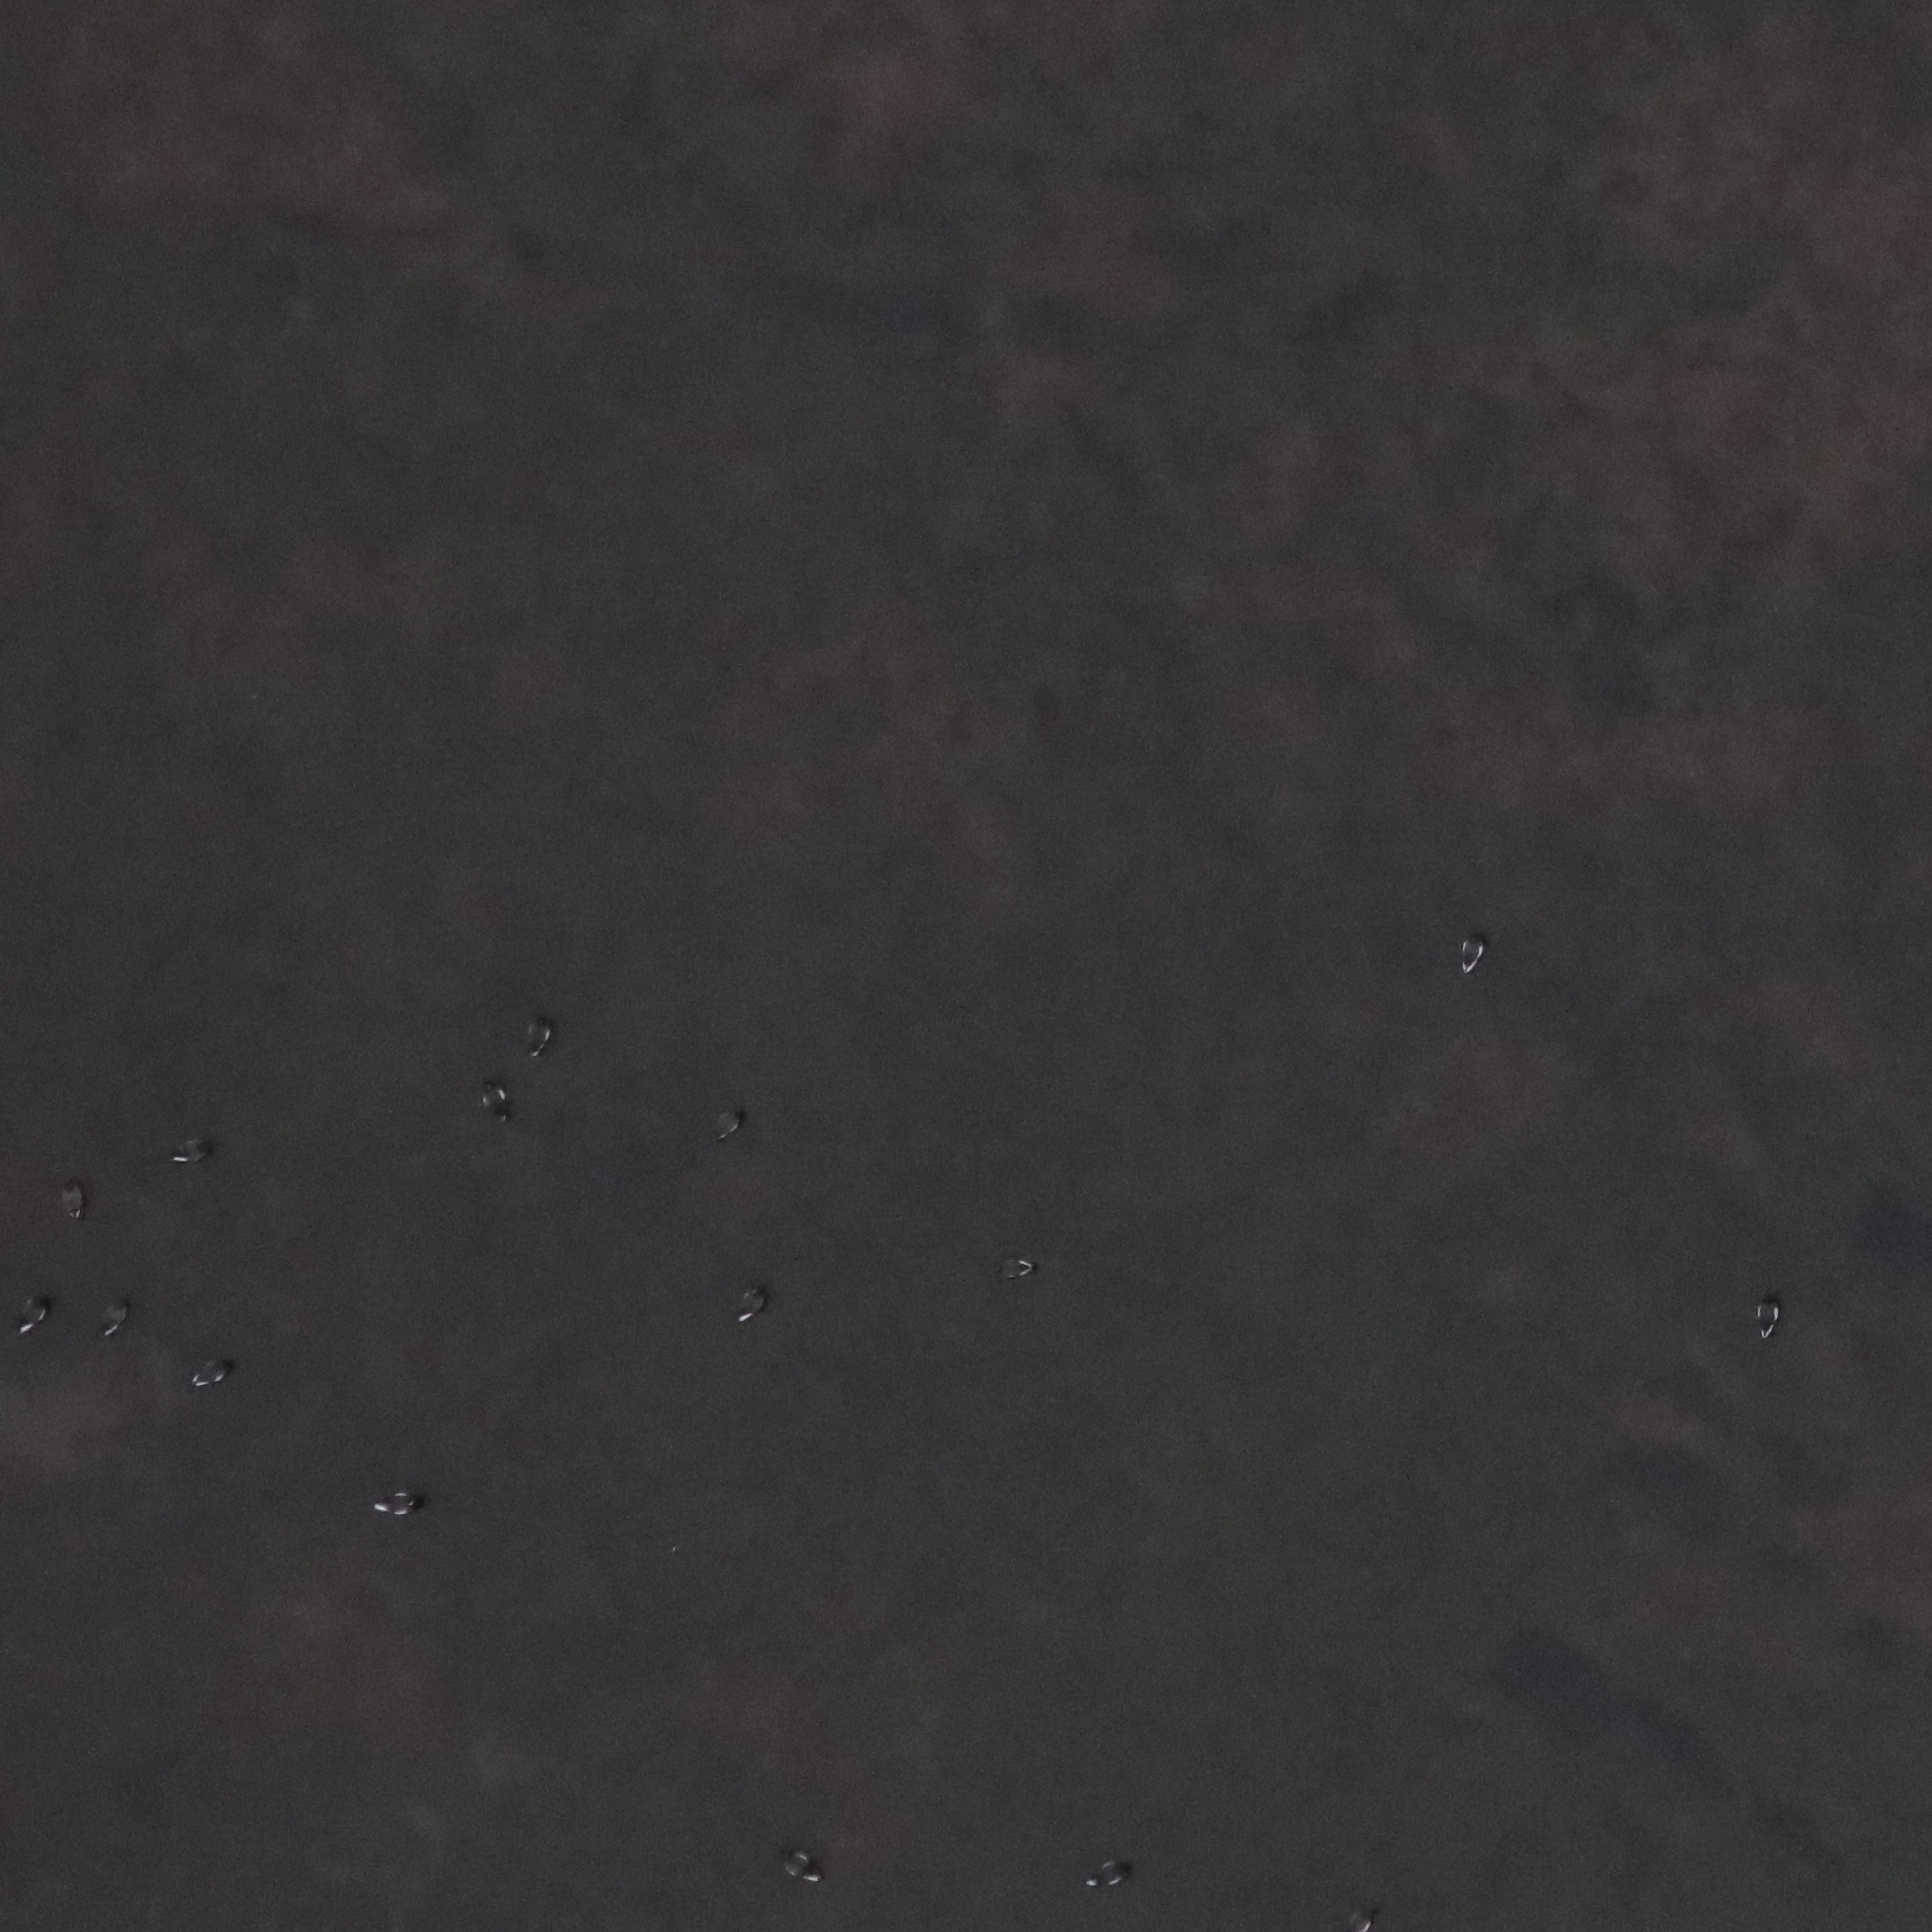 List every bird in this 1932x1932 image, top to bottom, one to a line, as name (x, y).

brant (1473, 953)
brant (538, 1037)
brant (495, 1098)
brant (724, 1127)
brant (190, 1152)
brant (75, 1199)
brant (1015, 1269)
brant (752, 1308)
brant (35, 1310)
brant (1769, 1314)
brant (122, 1315)
brant (212, 1371)
brant (397, 1504)
brant (802, 1865)
brant (1108, 1877)
brant (1361, 1926)